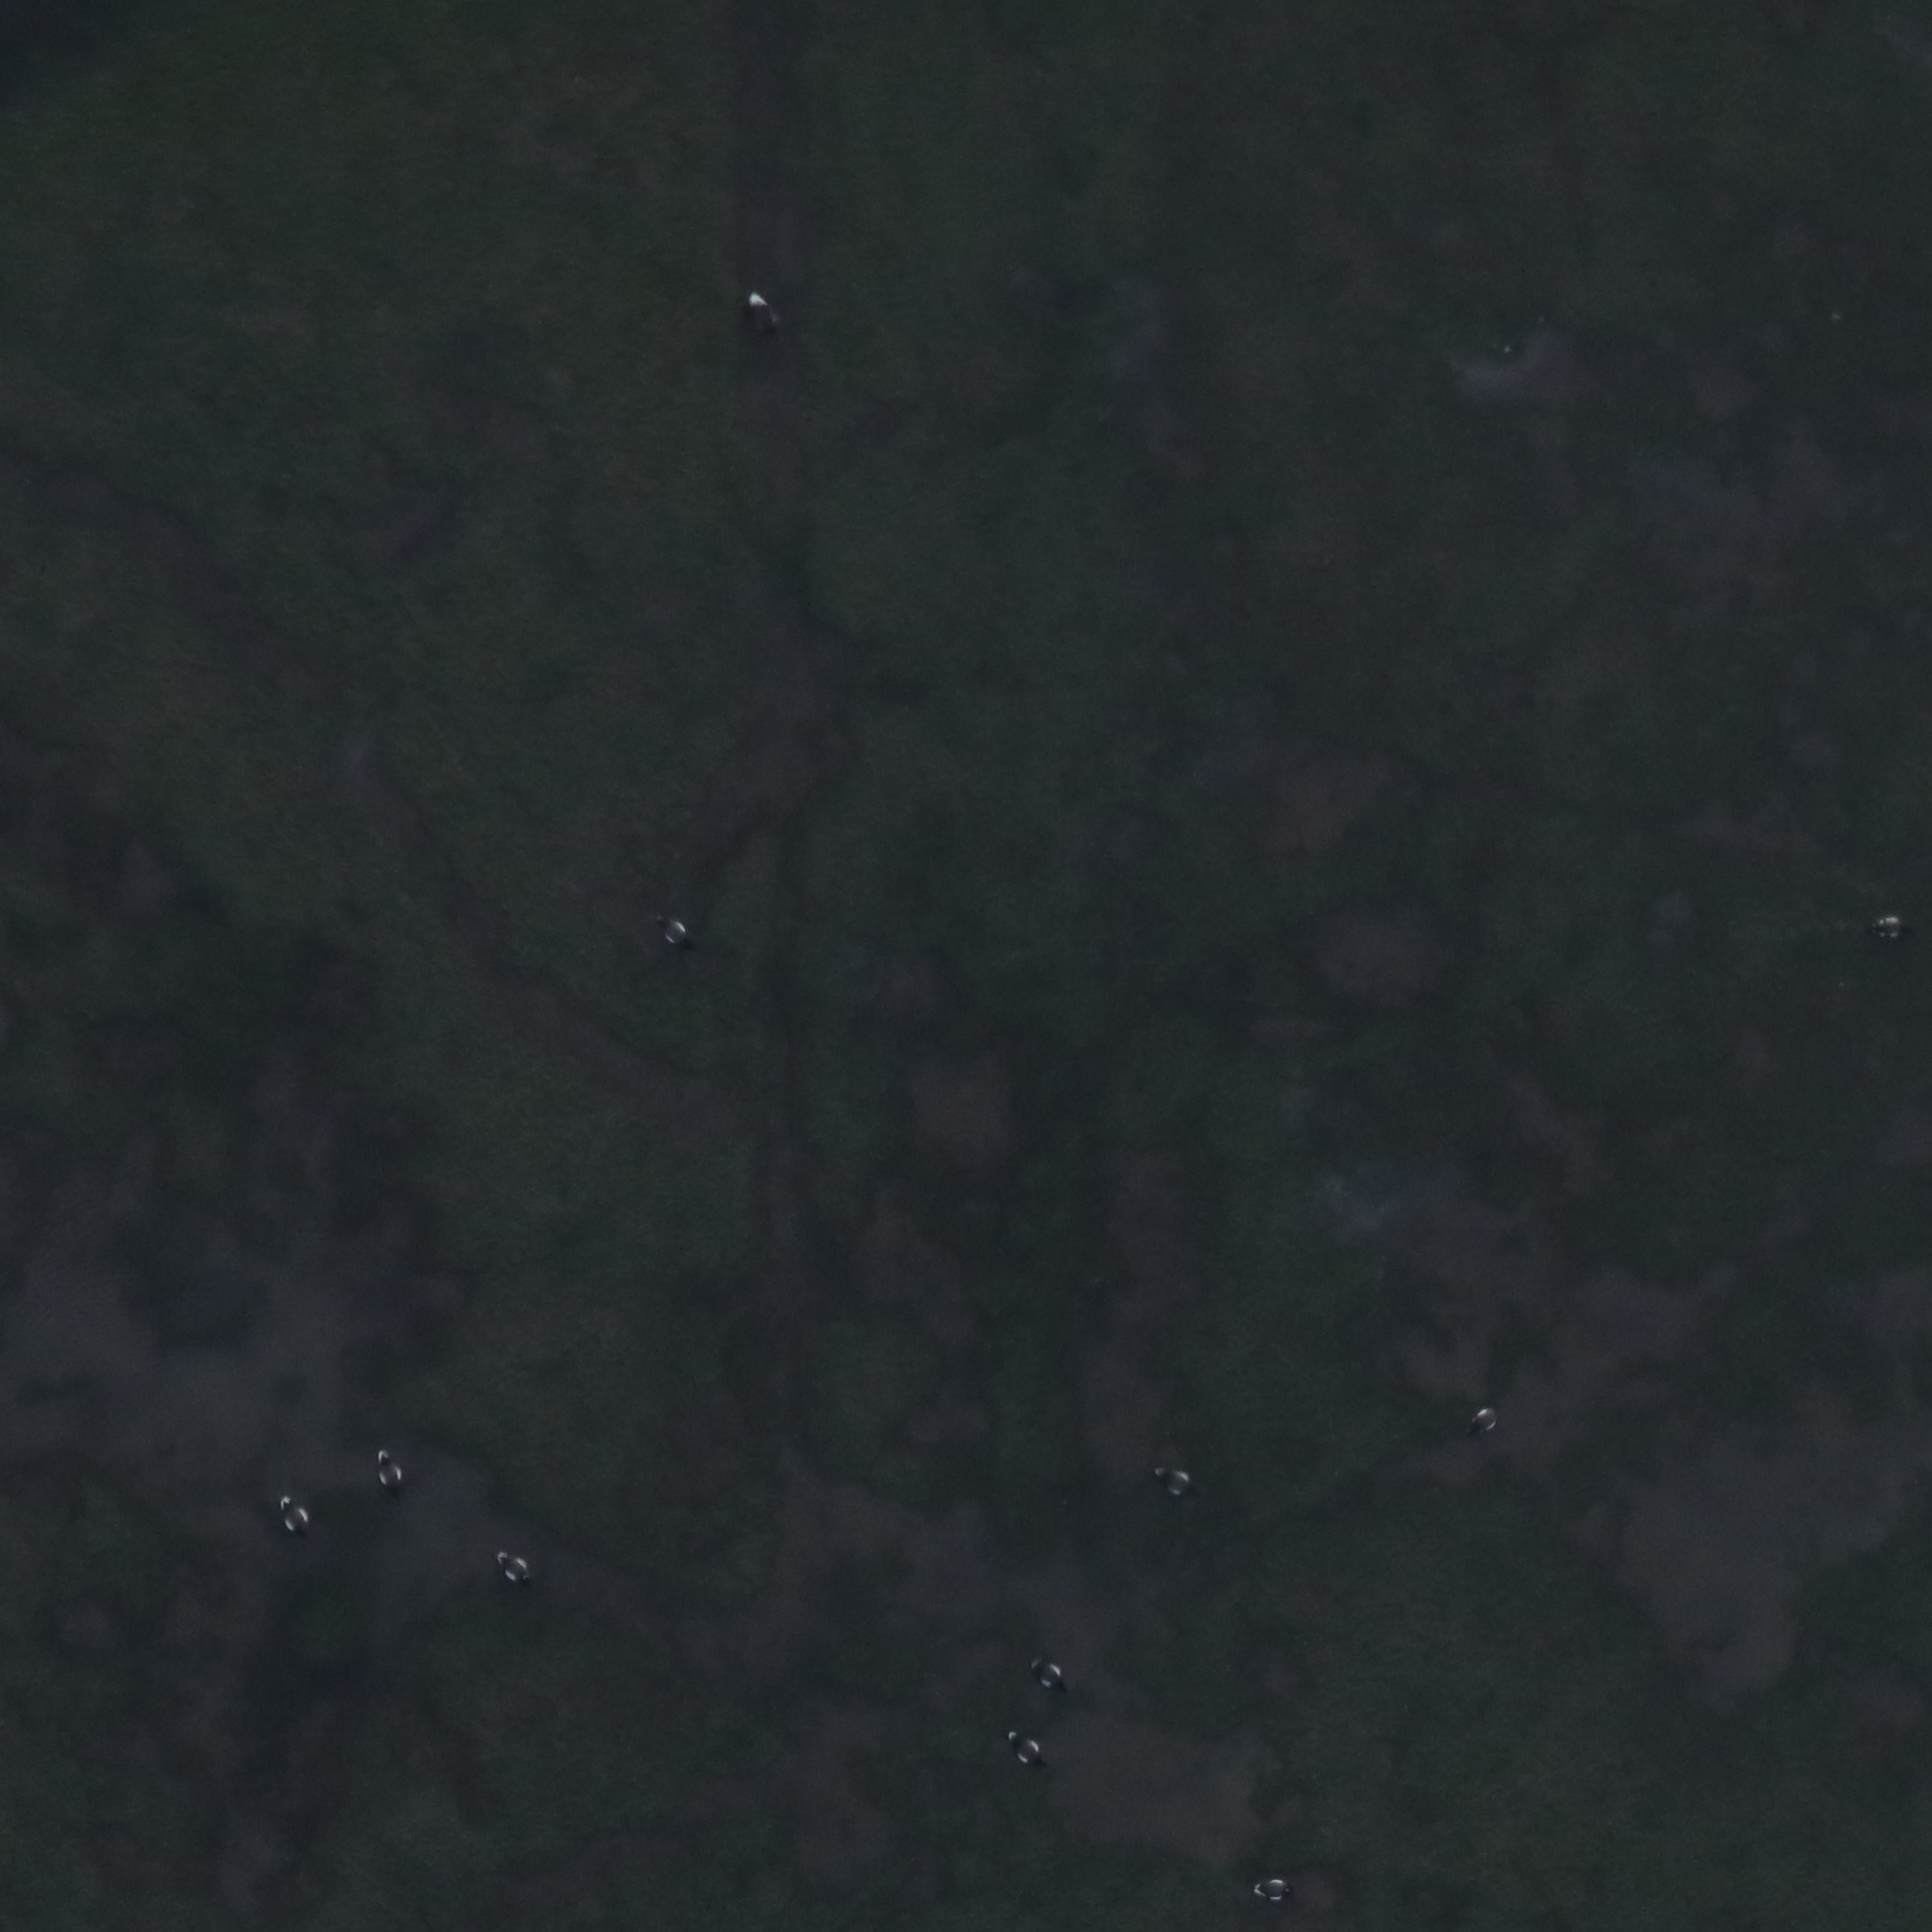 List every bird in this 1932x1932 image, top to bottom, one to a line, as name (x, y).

brant (765, 316)
brant (1890, 926)
brant (673, 933)
brant (1483, 1420)
brant (390, 1472)
brant (1176, 1481)
brant (293, 1515)
brant (515, 1566)
brant (1050, 1675)
brant (1026, 1750)
brant (1272, 1887)